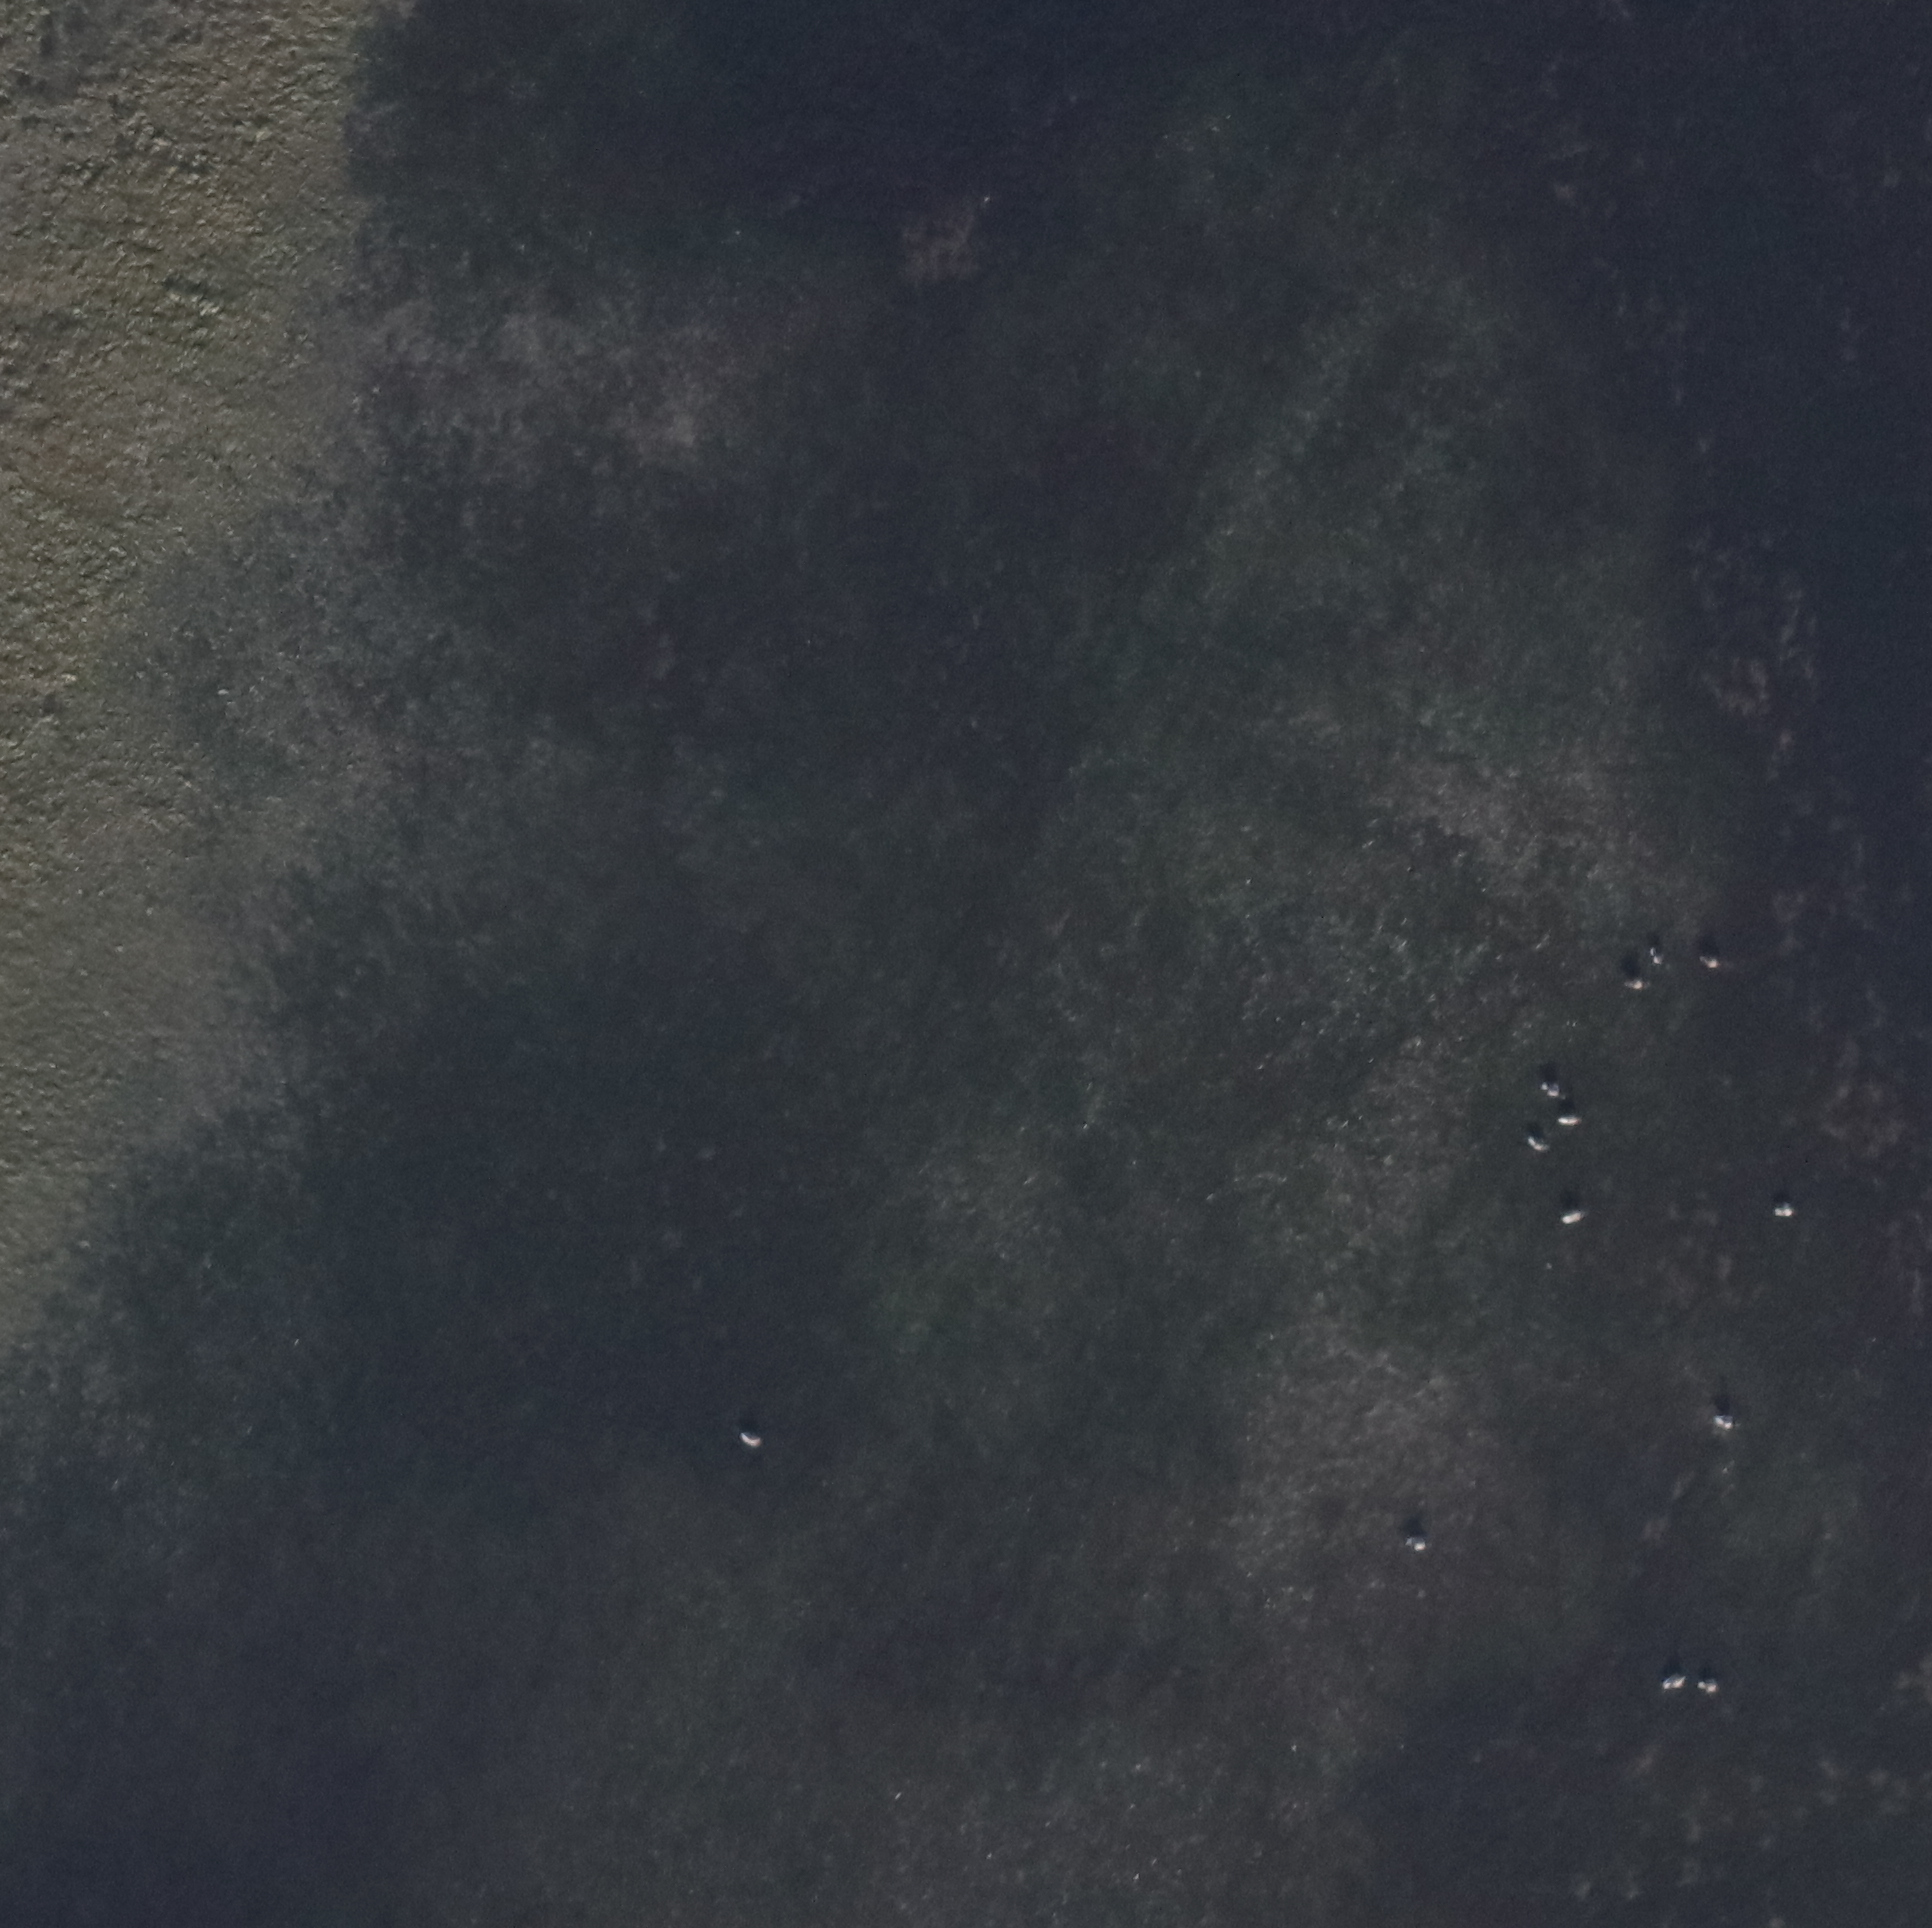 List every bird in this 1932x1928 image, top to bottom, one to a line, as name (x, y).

brant (1658, 954)
brant (1710, 962)
brant (1638, 982)
brant (1553, 1089)
brant (1571, 1119)
brant (1538, 1146)
brant (1779, 1208)
brant (1575, 1214)
brant (1724, 1423)
brant (751, 1440)
brant (1420, 1546)
brant (1673, 1680)
brant (1707, 1688)